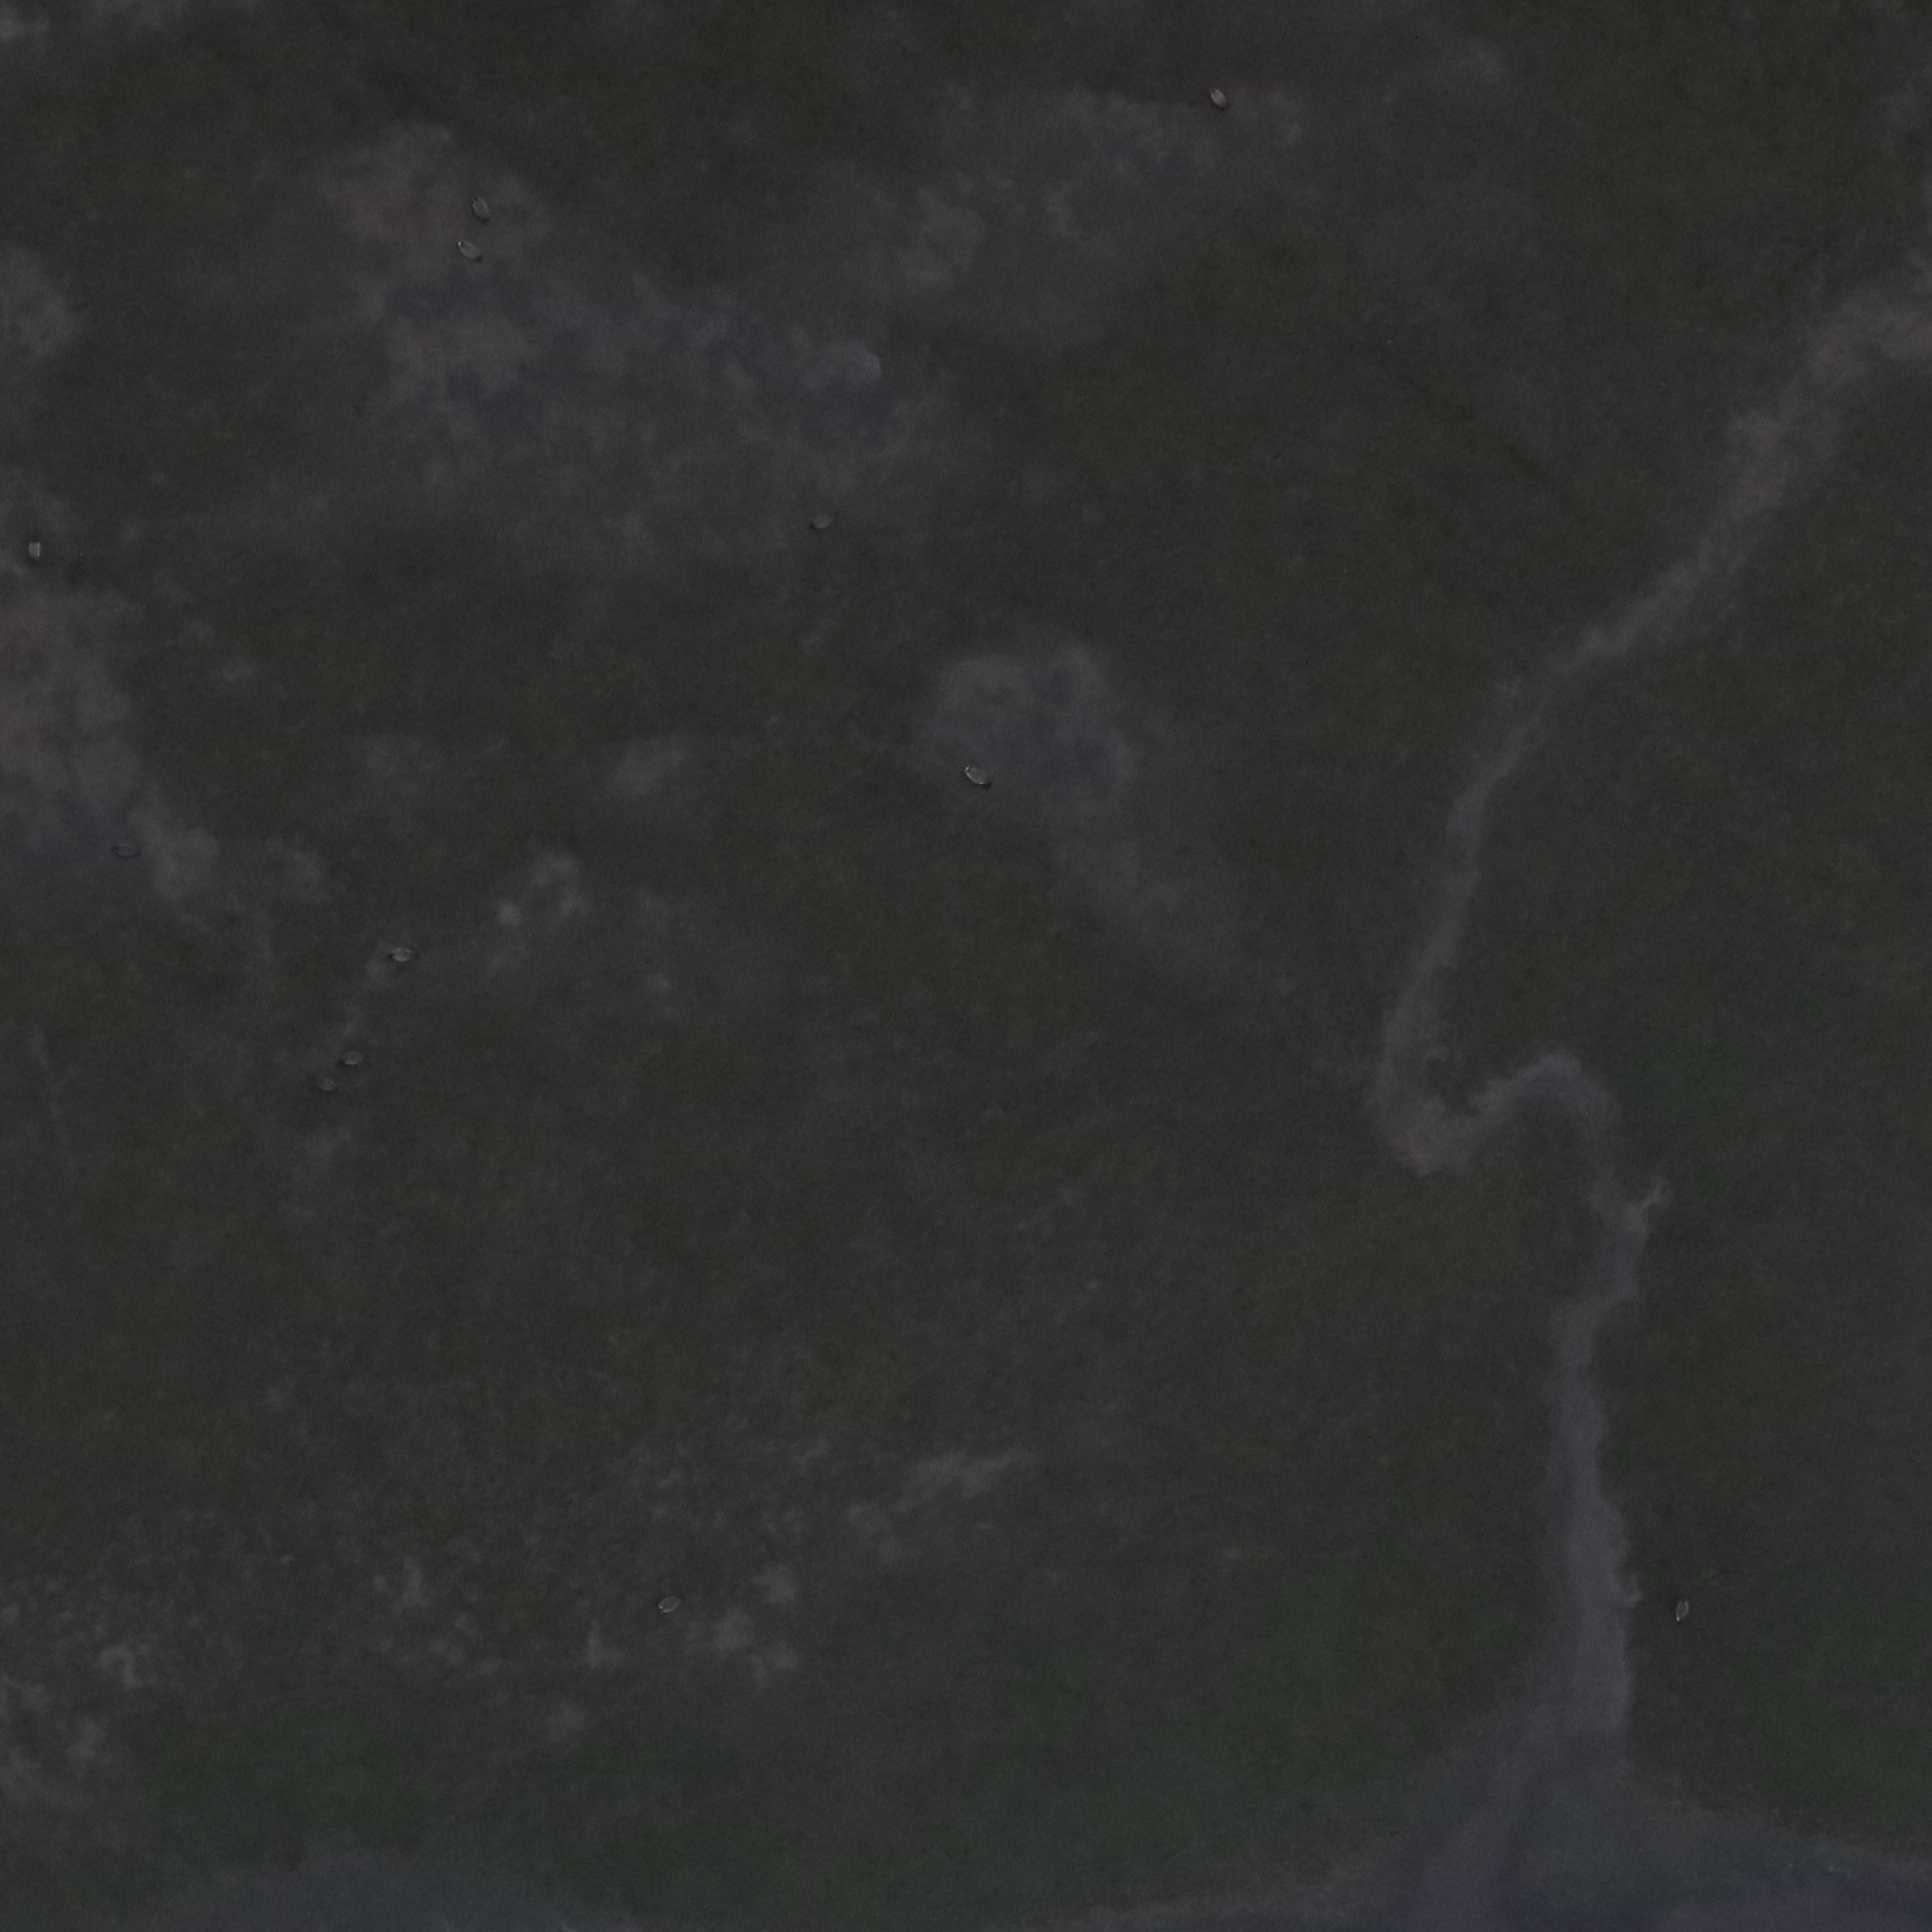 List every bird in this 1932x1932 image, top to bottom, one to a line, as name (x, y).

Canada goose (1217, 98)
Canada goose (479, 207)
Canada goose (468, 246)
Canada goose (824, 523)
Canada goose (34, 549)
Canada goose (970, 772)
Canada goose (123, 848)
Canada goose (402, 956)
Canada goose (354, 1056)
Canada goose (324, 1080)
Canada goose (669, 1606)
Canada goose (1683, 1610)